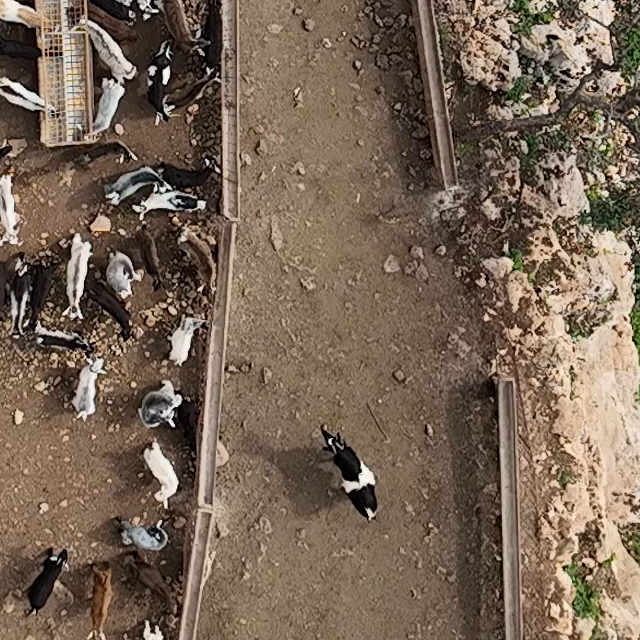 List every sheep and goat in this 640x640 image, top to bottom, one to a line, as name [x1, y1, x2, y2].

goat [0, 0, 61, 32]
goat [67, 0, 136, 27]
goat [67, 0, 132, 7]
goat [138, 0, 163, 20]
goat [160, 0, 210, 48]
goat [205, 0, 222, 61]
goat [69, 3, 138, 45]
goat [74, 17, 137, 81]
goat [0, 35, 63, 59]
goat [147, 41, 175, 126]
goat [167, 67, 224, 111]
goat [0, 77, 59, 115]
goat [78, 78, 125, 138]
goat [78, 140, 139, 168]
goat [0, 144, 12, 199]
goat [160, 155, 222, 189]
goat [106, 168, 170, 205]
goat [0, 175, 20, 246]
goat [133, 192, 205, 221]
goat [132, 225, 162, 292]
goat [180, 225, 216, 296]
goat [61, 231, 91, 320]
goat [0, 252, 7, 326]
goat [6, 254, 31, 337]
goat [104, 255, 144, 300]
goat [29, 264, 56, 330]
goat [89, 279, 134, 343]
goat [166, 315, 195, 363]
goat [36, 324, 95, 353]
goat [70, 358, 104, 421]
goat [138, 377, 182, 426]
goat [321, 429, 378, 521]
goat [142, 439, 179, 509]
goat [118, 517, 166, 552]
goat [25, 548, 68, 613]
goat [129, 559, 178, 618]
goat [89, 560, 111, 635]
goat [143, 621, 163, 636]